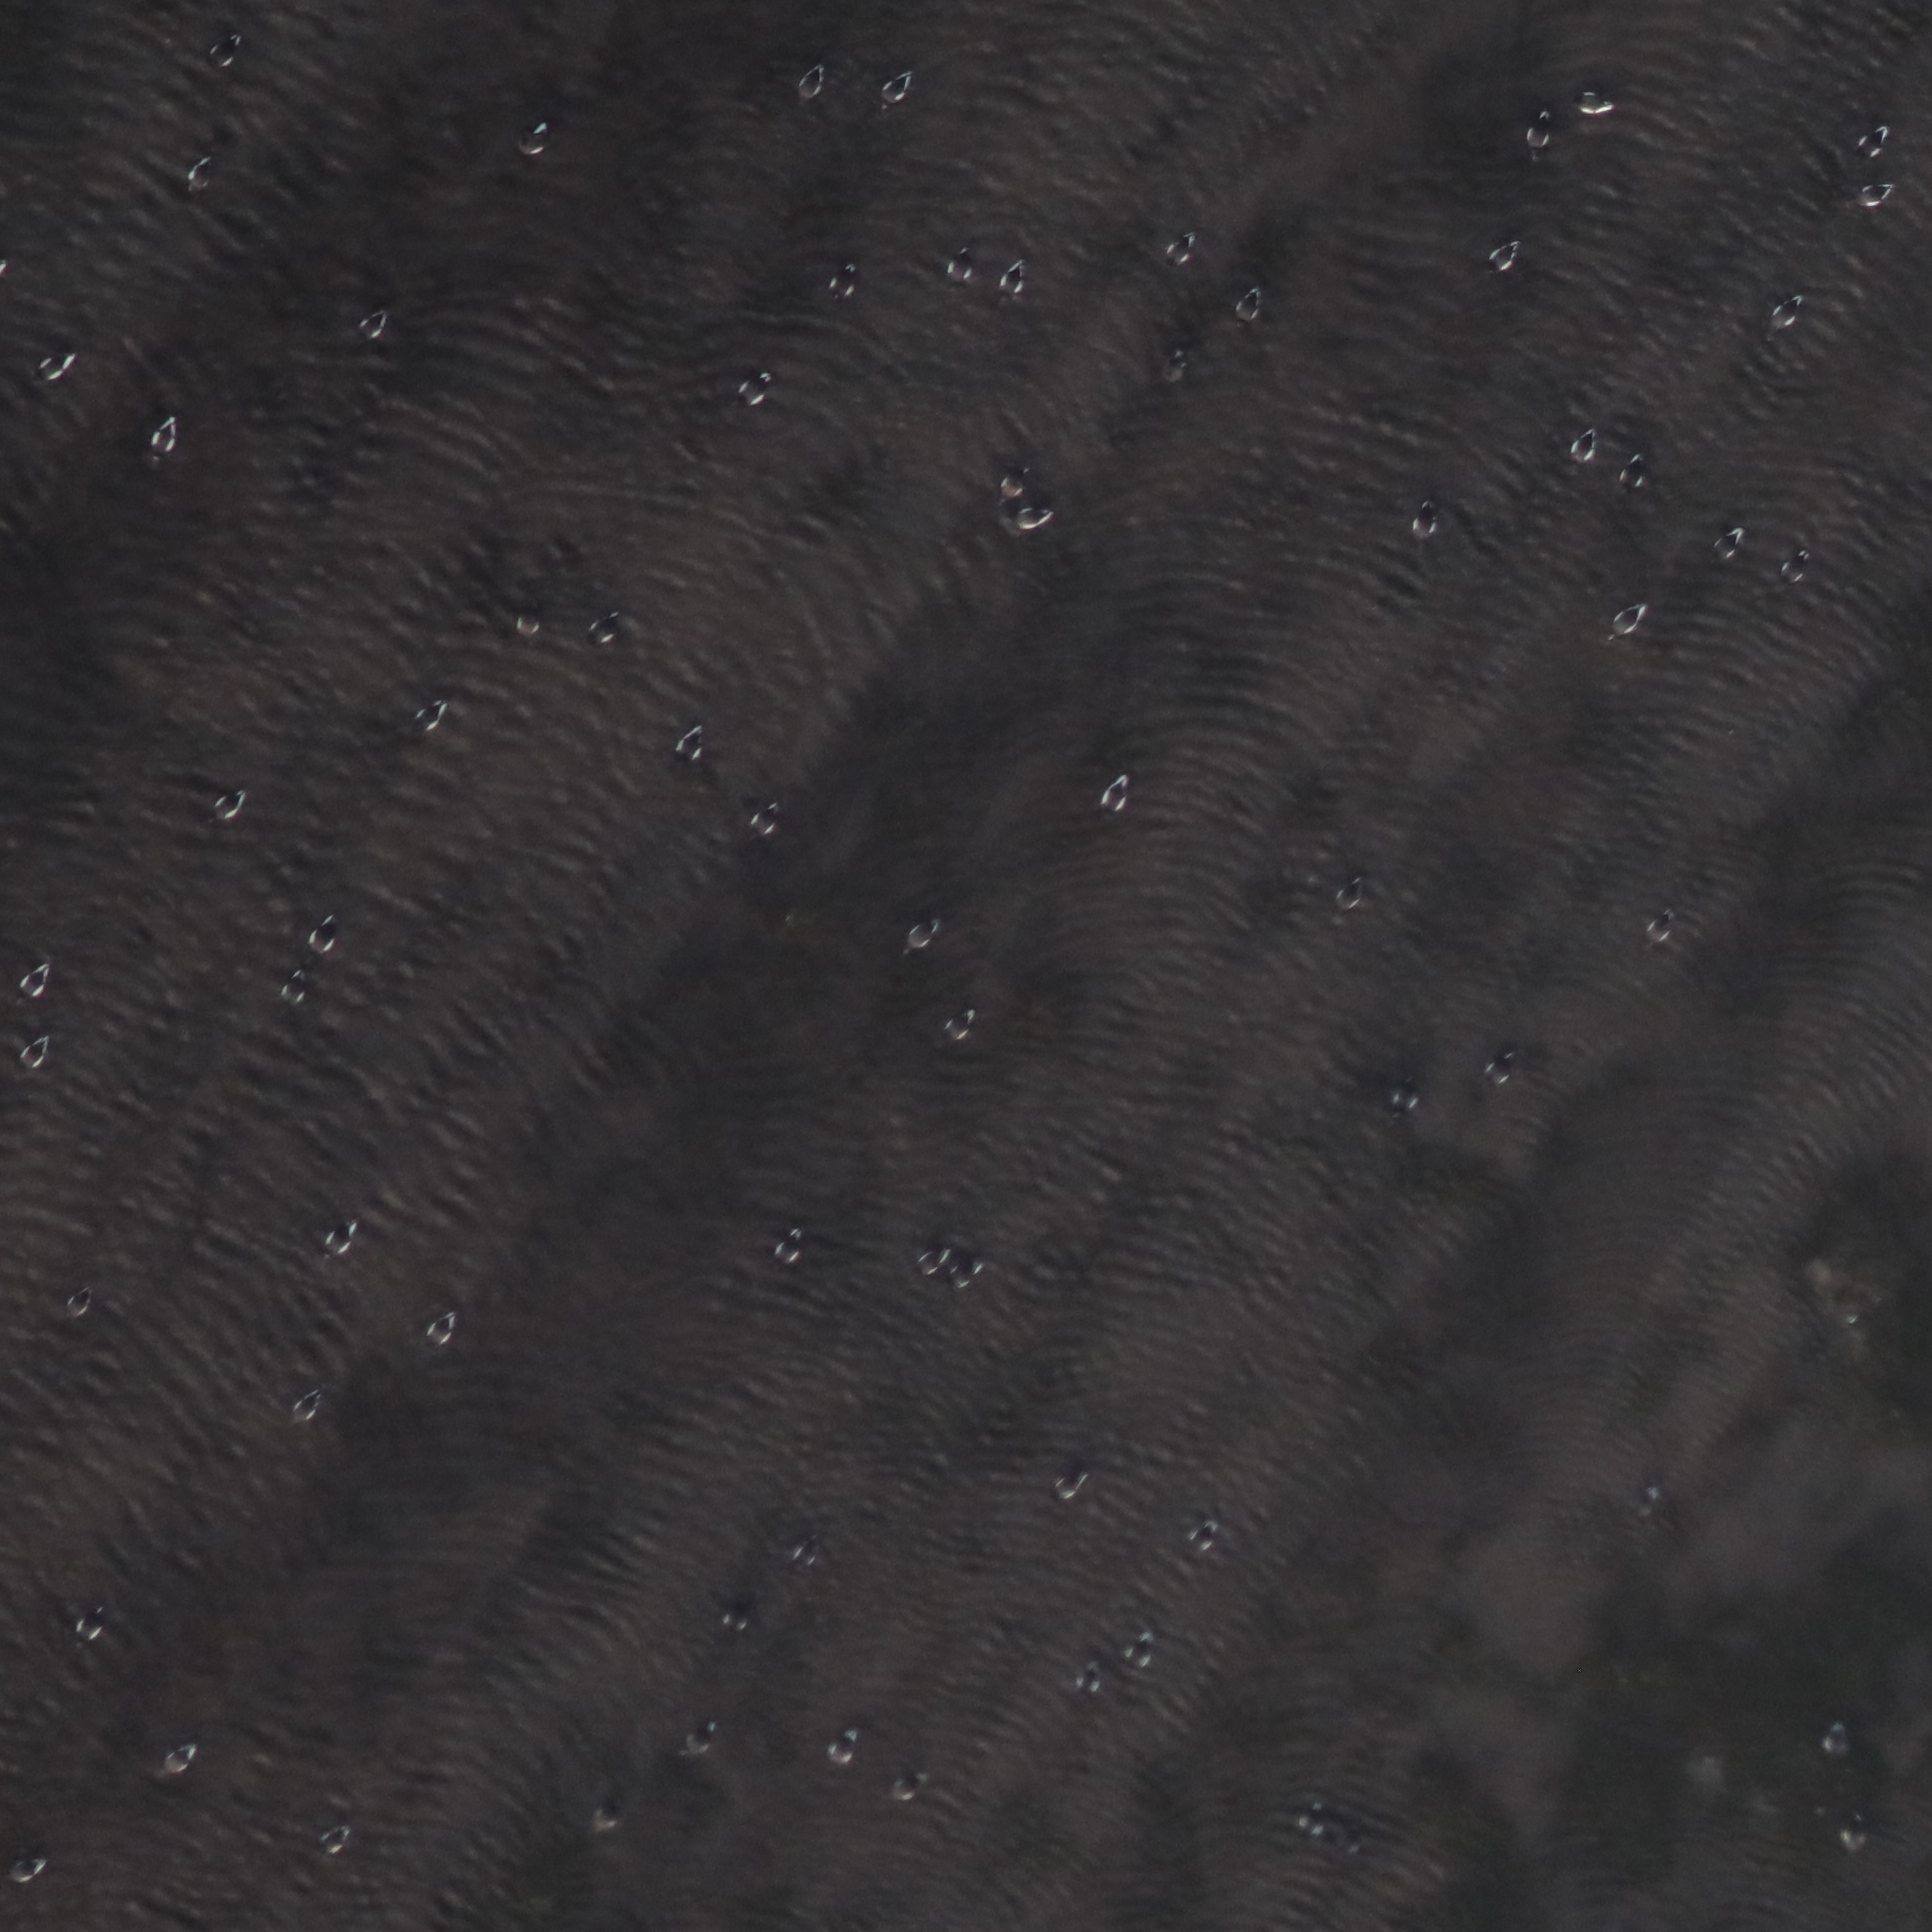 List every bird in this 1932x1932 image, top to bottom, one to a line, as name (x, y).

brant (218, 55)
brant (811, 83)
brant (895, 91)
brant (1597, 110)
brant (1538, 136)
brant (534, 141)
brant (1871, 142)
brant (203, 165)
brant (1873, 197)
brant (1179, 251)
brant (1503, 257)
brant (959, 268)
brant (1013, 281)
brant (843, 284)
brant (1248, 307)
brant (1786, 313)
brant (371, 327)
brant (52, 367)
brant (1168, 367)
brant (755, 392)
brant (163, 440)
brant (1584, 448)
brant (1630, 475)
brant (1012, 489)
brant (1027, 515)
brant (1424, 522)
brant (1728, 543)
brant (1791, 570)
brant (523, 620)
brant (1626, 621)
brant (597, 636)
brant (429, 717)
brant (691, 745)
brant (1115, 796)
brant (226, 805)
brant (766, 823)
brant (1352, 895)
brant (1661, 930)
brant (923, 937)
brant (324, 939)
brant (33, 980)
brant (288, 981)
brant (958, 1026)
brant (35, 1055)
brant (1500, 1071)
brant (1406, 1102)
brant (341, 1240)
brant (791, 1248)
brant (933, 1257)
brant (973, 1272)
brant (79, 1302)
brant (443, 1329)
brant (305, 1410)
brant (1068, 1485)
brant (1203, 1532)
brant (808, 1553)
brant (730, 1618)
brant (90, 1629)
brant (1147, 1654)
brant (1096, 1668)
brant (703, 1735)
brant (1844, 1738)
brant (842, 1748)
brant (178, 1762)
brant (910, 1788)
brant (607, 1809)
brant (1305, 1817)
brant (1851, 1834)
brant (333, 1838)
brant (22, 1871)